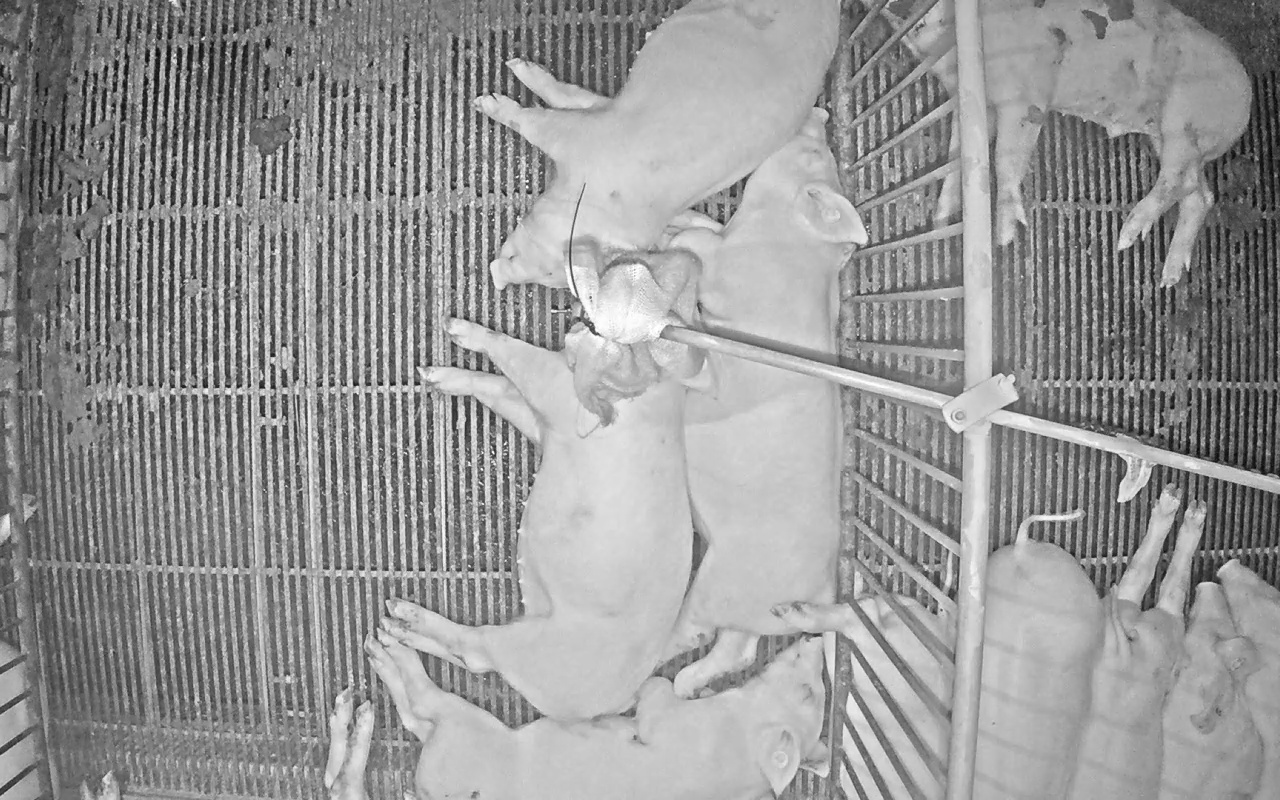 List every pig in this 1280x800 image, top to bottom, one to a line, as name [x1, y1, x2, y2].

pig [865, 0, 1250, 291]
pig [476, 2, 844, 293]
pig [647, 104, 868, 699]
pig [379, 310, 719, 720]
pig [1065, 485, 1206, 799]
pig [972, 508, 1103, 799]
pig [771, 548, 954, 799]
pig [1217, 556, 1278, 799]
pig [1159, 580, 1262, 799]
pig [366, 628, 832, 799]